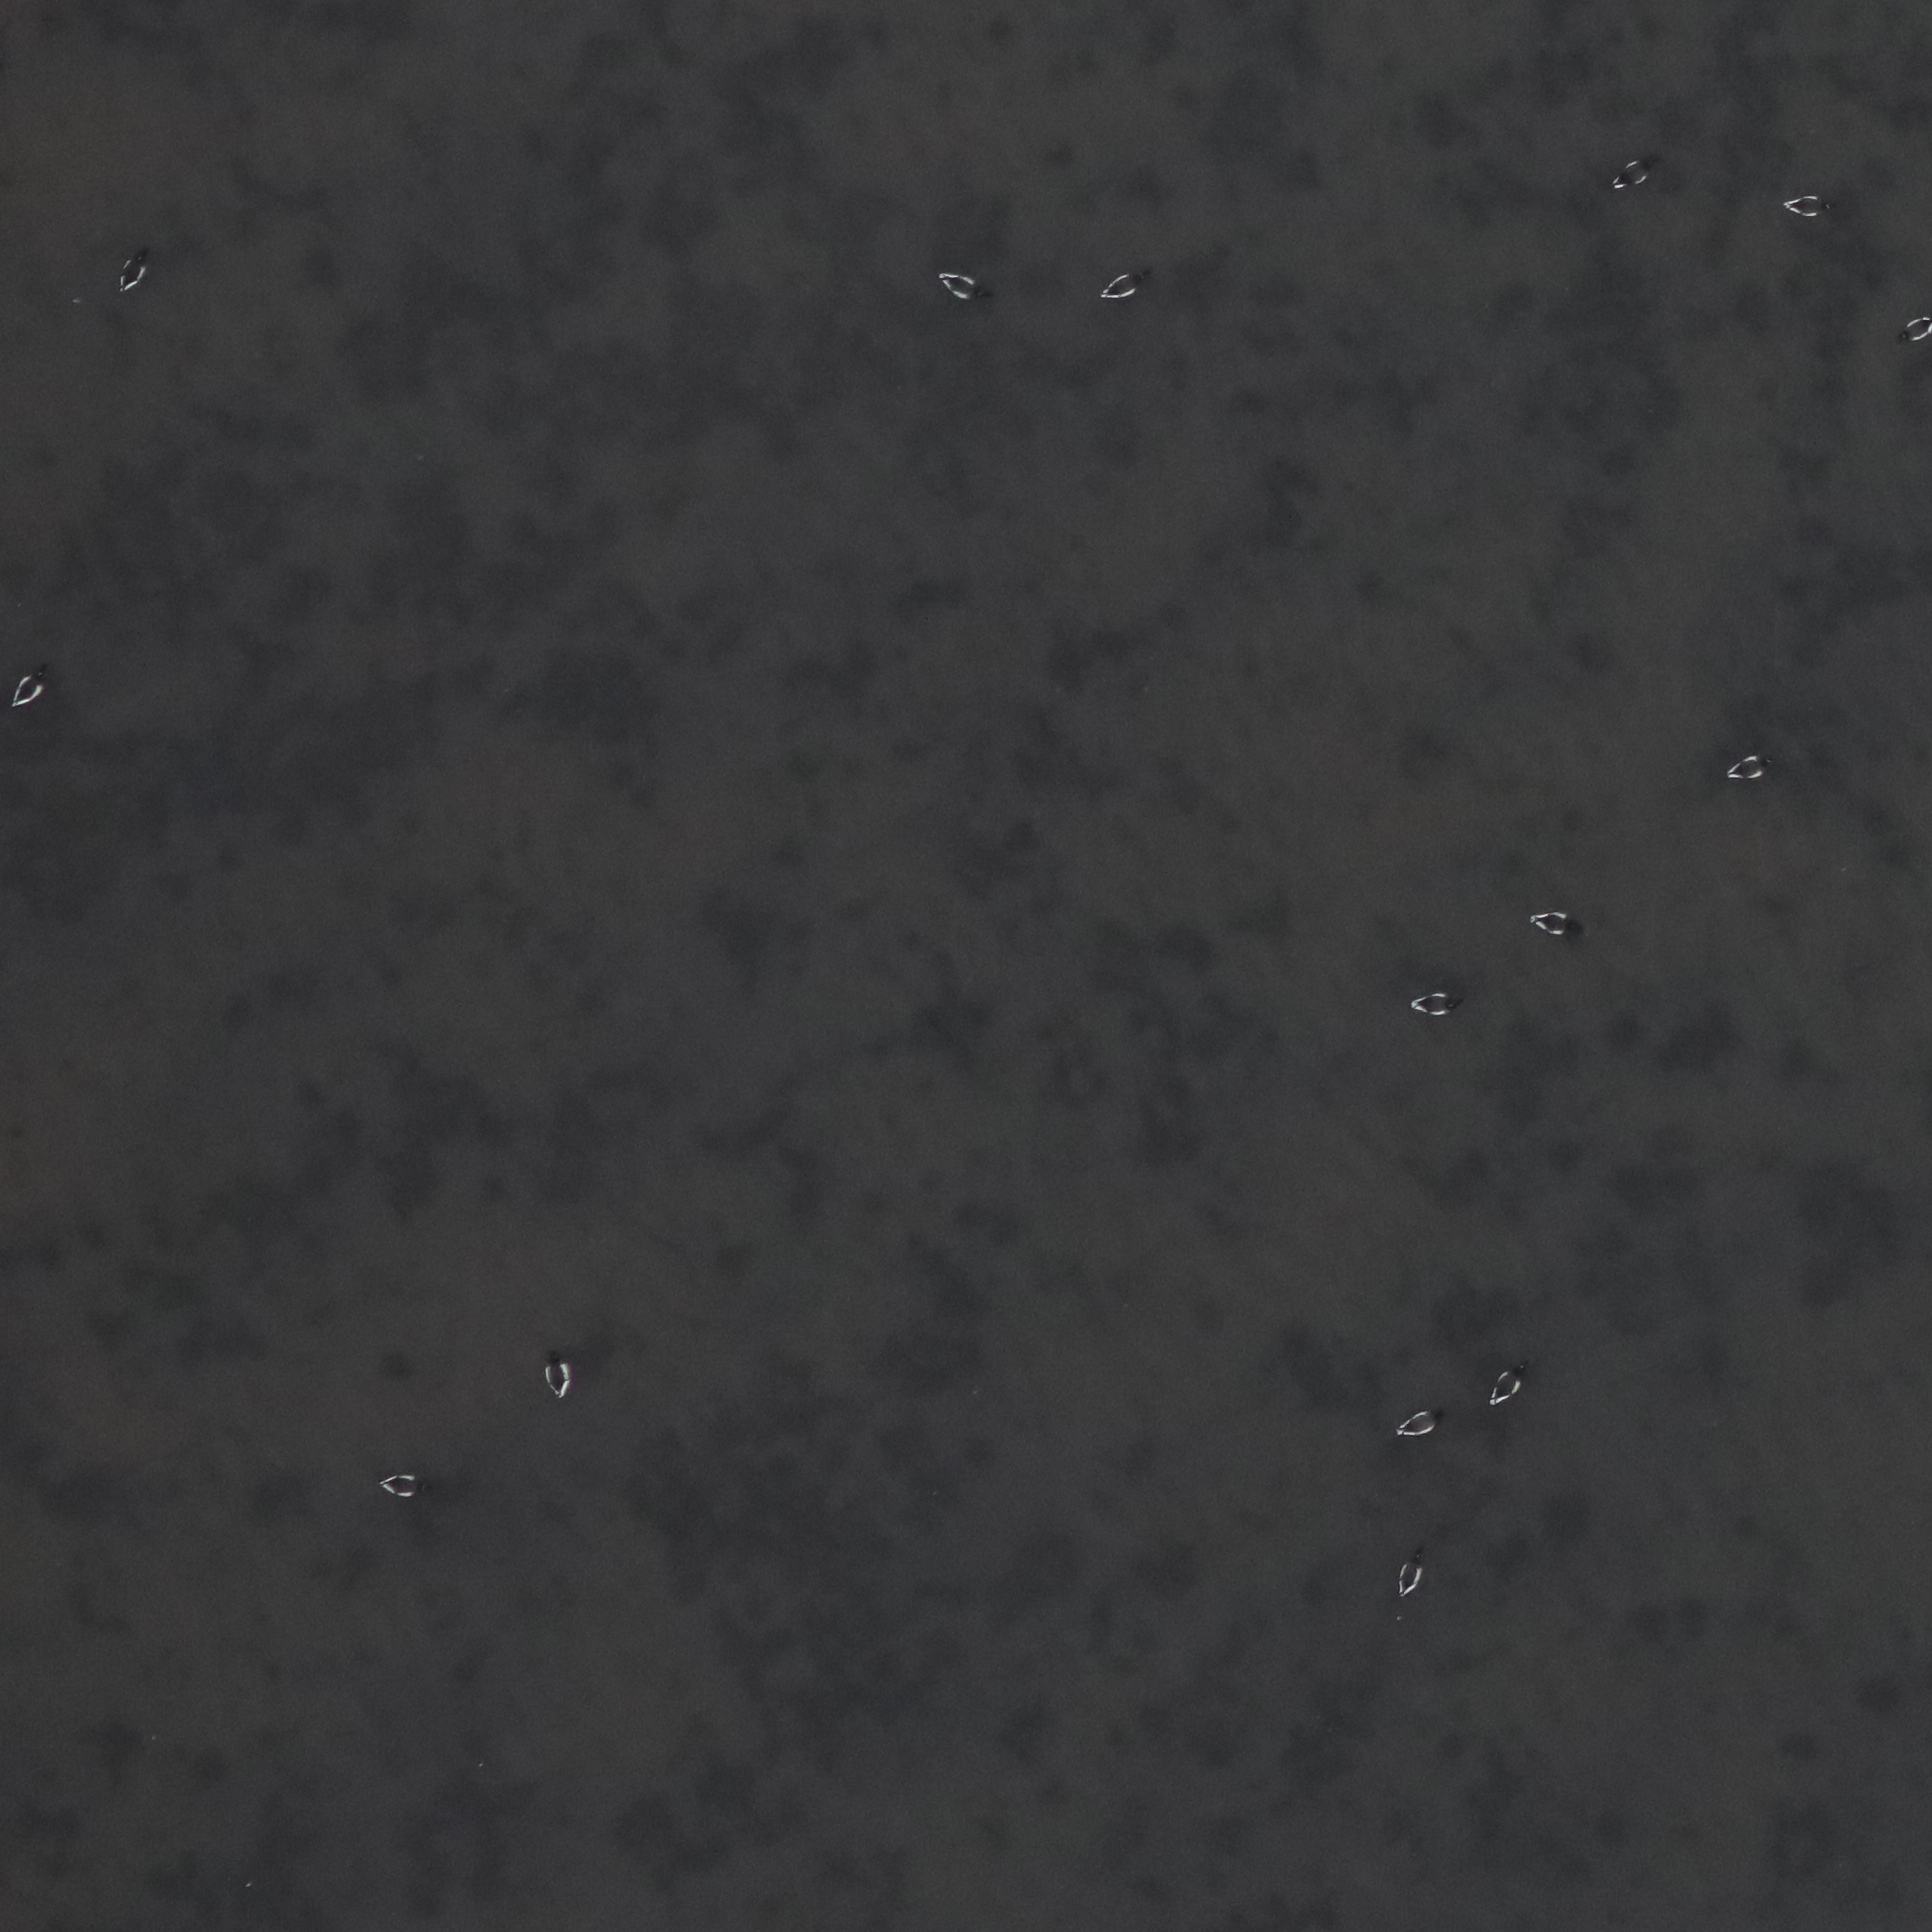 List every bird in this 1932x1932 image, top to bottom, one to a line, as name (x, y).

brant (1633, 171)
brant (1808, 205)
brant (134, 270)
brant (1122, 285)
brant (961, 286)
brant (1918, 329)
brant (27, 686)
brant (1749, 768)
brant (1554, 922)
brant (1436, 1002)
brant (559, 1376)
brant (1506, 1385)
brant (1420, 1423)
brant (402, 1484)
brant (1410, 1573)